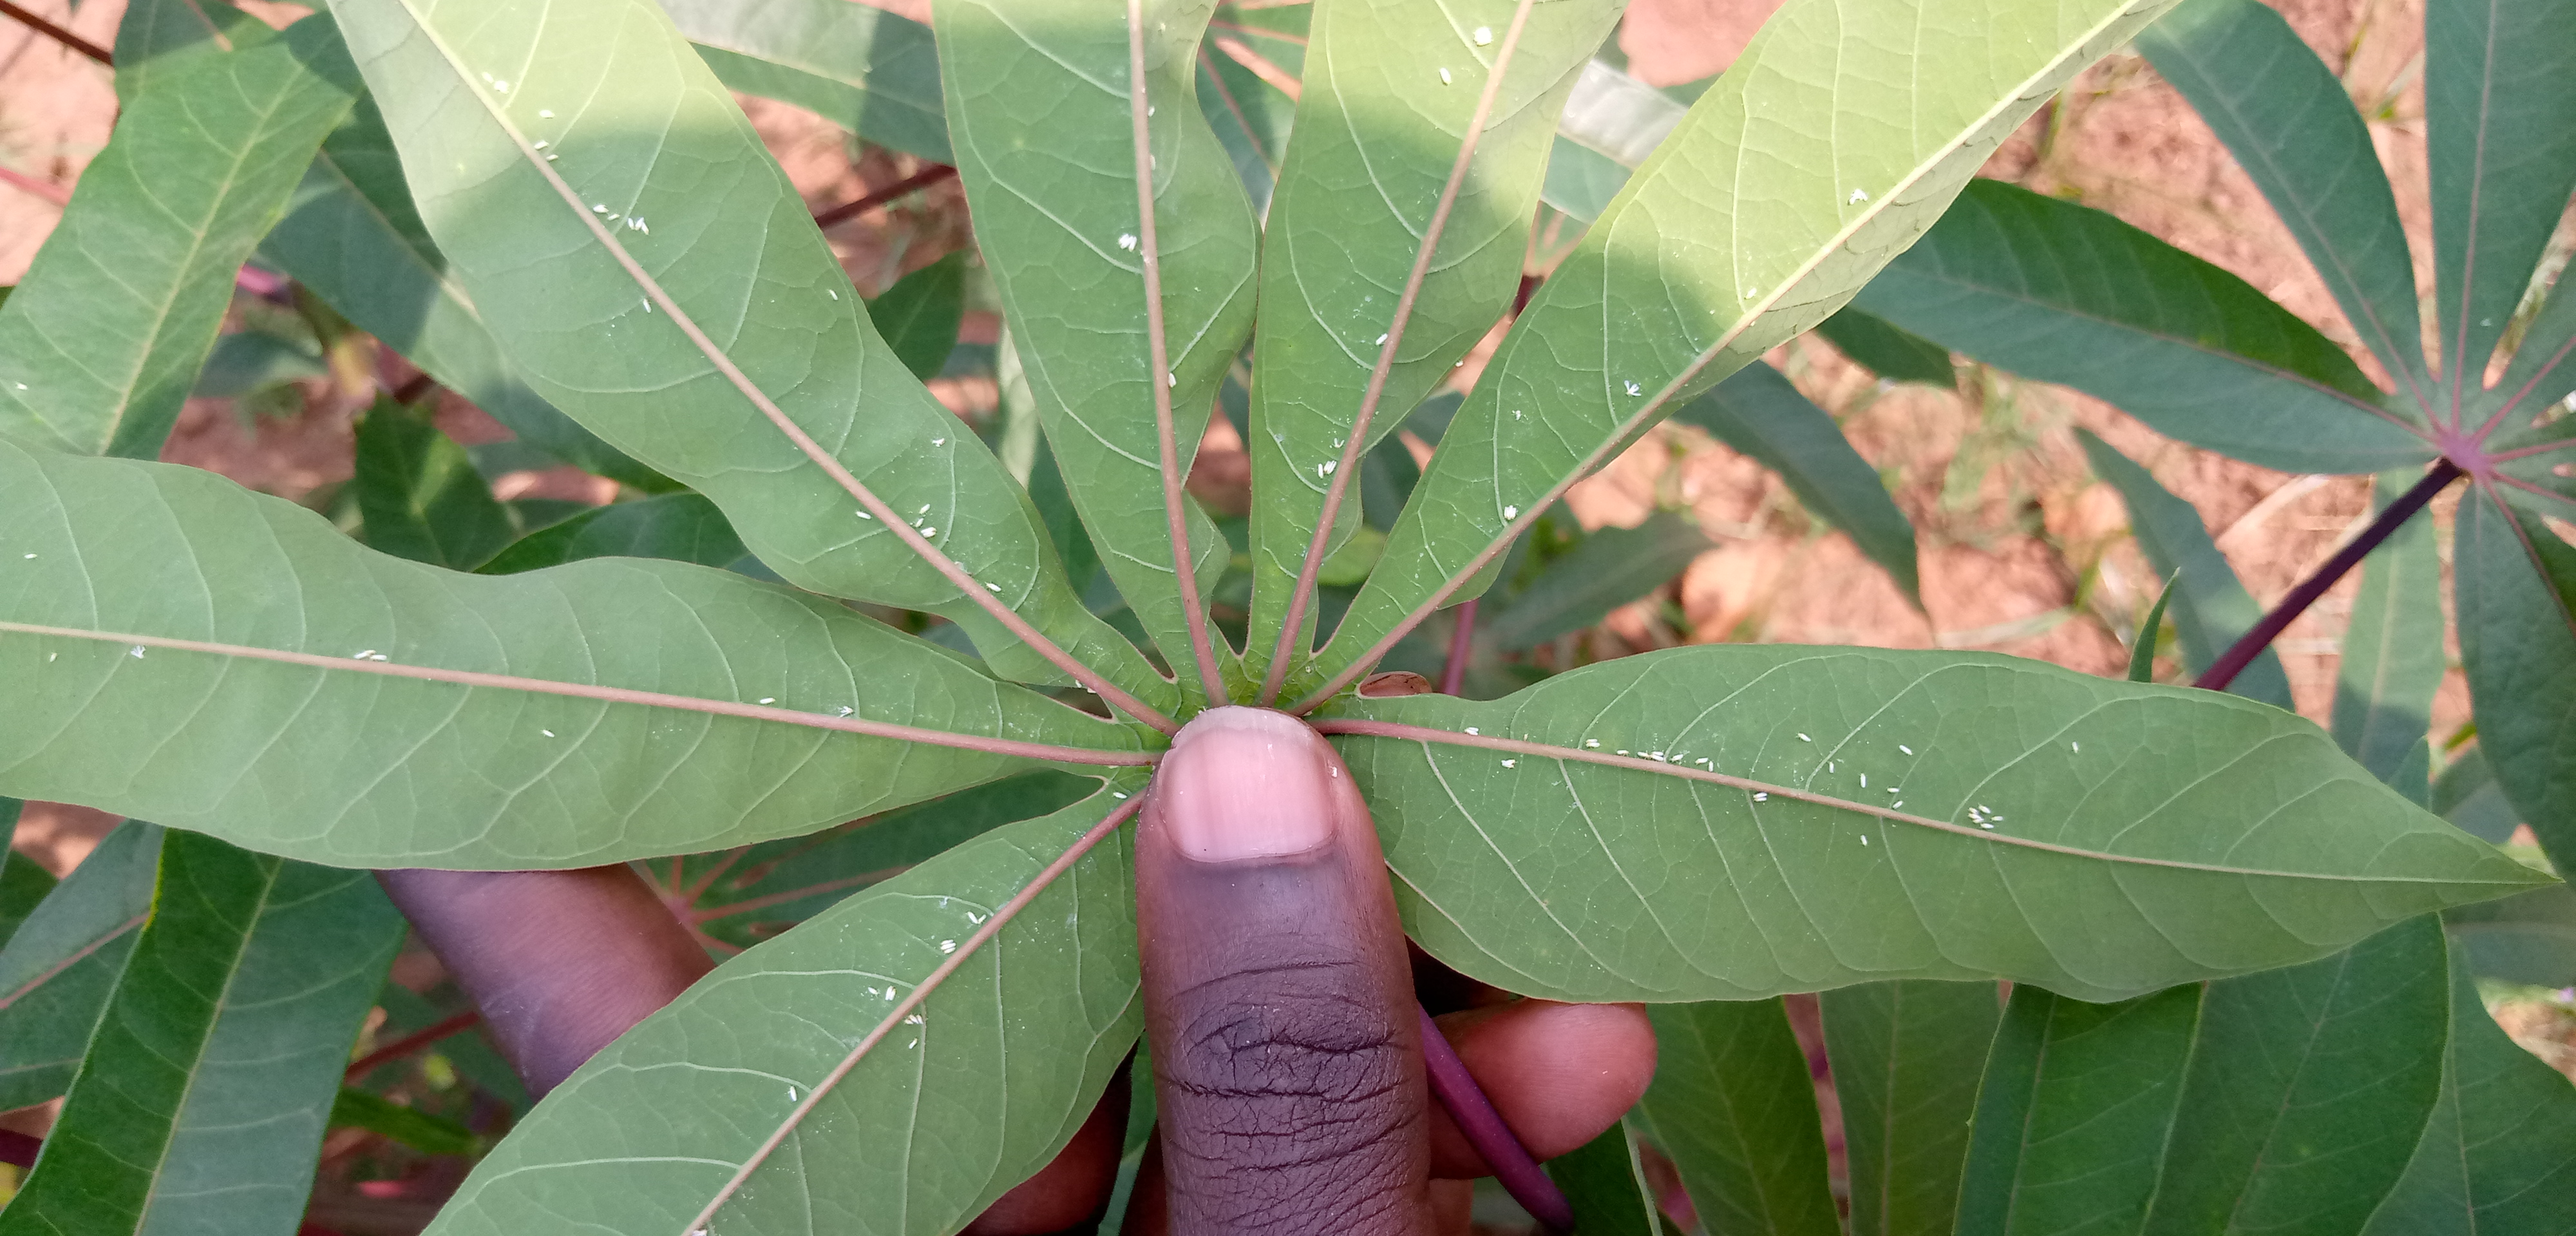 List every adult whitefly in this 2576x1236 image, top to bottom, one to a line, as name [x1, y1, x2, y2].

whitefly [1472, 22, 1494, 50]
whitefly [1437, 63, 1452, 88]
whitefly [532, 104, 567, 127]
whitefly [1145, 104, 1160, 119]
whitefly [544, 147, 564, 172]
whitefly [1843, 178, 1874, 210]
whitefly [589, 200, 613, 216]
whitefly [620, 213, 653, 242]
whitefly [1113, 230, 1139, 253]
whitefly [825, 281, 846, 313]
whitefly [636, 296, 658, 322]
whitefly [1374, 332, 1392, 347]
whitefly [1164, 371, 1180, 390]
whitefly [1616, 374, 1659, 391]
whitefly [928, 436, 948, 447]
whitefly [1323, 461, 1338, 474]
whitefly [1316, 462, 1325, 480]
whitefly [916, 501, 934, 518]
whitefly [1503, 504, 1518, 523]
whitefly [854, 508, 874, 523]
whitefly [920, 523, 937, 539]
whitefly [22, 550, 42, 562]
whitefly [984, 579, 1004, 597]
whitefly [127, 641, 147, 663]
whitefly [368, 646, 390, 666]
whitefly [352, 648, 367, 662]
whitefly [45, 650, 62, 666]
whitefly [758, 694, 777, 706]
whitefly [837, 702, 855, 720]
whitefly [539, 724, 558, 742]
whitefly [1463, 726, 1482, 734]
whitefly [1793, 730, 1814, 746]
whitefly [1584, 738, 1600, 750]
whitefly [2069, 739, 2083, 758]
whitefly [1897, 742, 1914, 760]
whitefly [1615, 747, 1633, 755]
whitefly [1634, 751, 1648, 758]
whitefly [1671, 752, 1688, 765]
whitefly [1692, 754, 1712, 765]
whitefly [1498, 758, 1519, 772]
whitefly [1826, 759, 1839, 777]
whitefly [1707, 762, 1718, 779]
whitefly [1857, 769, 1867, 790]
whitefly [1885, 784, 1900, 794]
whitefly [1753, 788, 1770, 807]
whitefly [1112, 789, 1128, 803]
whitefly [1889, 798, 1906, 809]
whitefly [1978, 803, 1993, 813]
whitefly [1990, 812, 2006, 823]
whitefly [1980, 820, 1998, 833]
whitefly [1857, 830, 1869, 850]
whitefly [965, 908, 987, 925]
whitefly [938, 937, 960, 958]
whitefly [862, 983, 877, 995]
whitefly [883, 984, 898, 1004]
whitefly [902, 1008, 926, 1027]
whitefly [905, 1038, 921, 1052]
whitefly [788, 1083, 801, 1105]